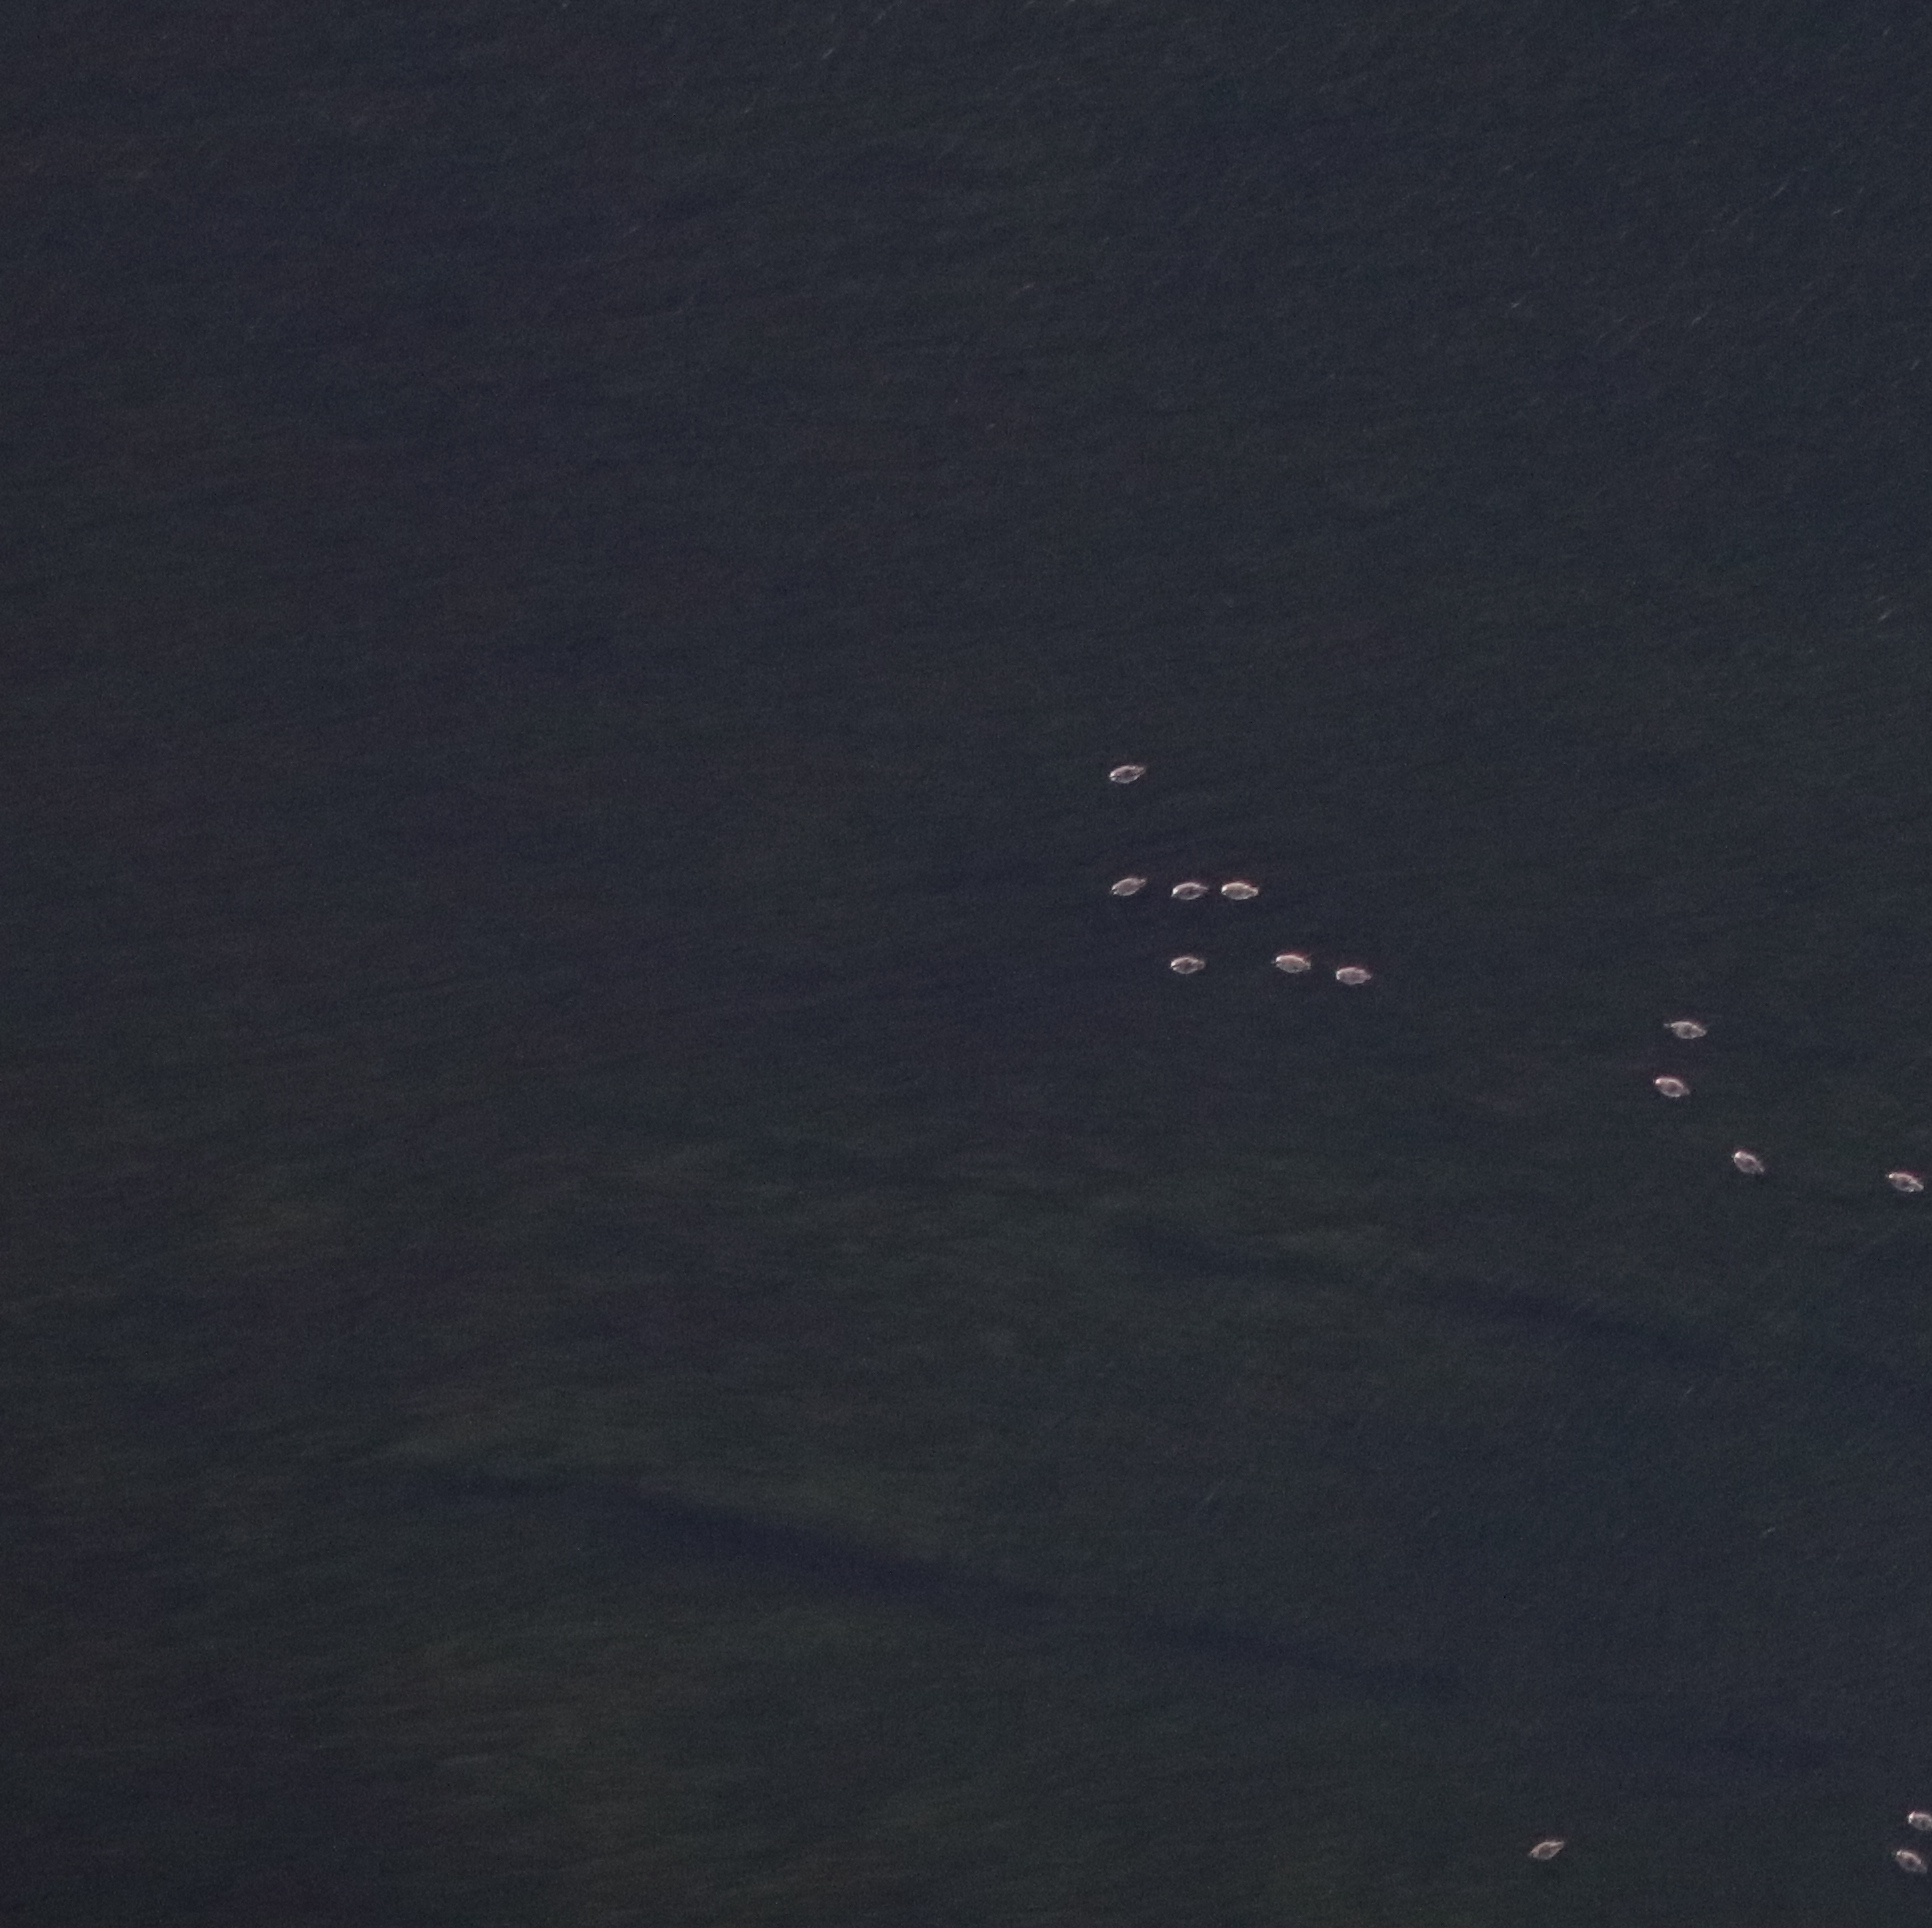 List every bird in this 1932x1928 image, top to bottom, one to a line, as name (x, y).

Canada goose (1125, 775)
Canada goose (1125, 887)
Canada goose (1240, 893)
Canada goose (1198, 894)
Canada goose (1292, 962)
Canada goose (1190, 968)
Canada goose (1354, 976)
Canada goose (1687, 1031)
Canada goose (1673, 1088)
Canada goose (1747, 1163)
Canada goose (1906, 1180)
Canada goose (1926, 1817)
Canada goose (1546, 1853)
Canada goose (1910, 1861)